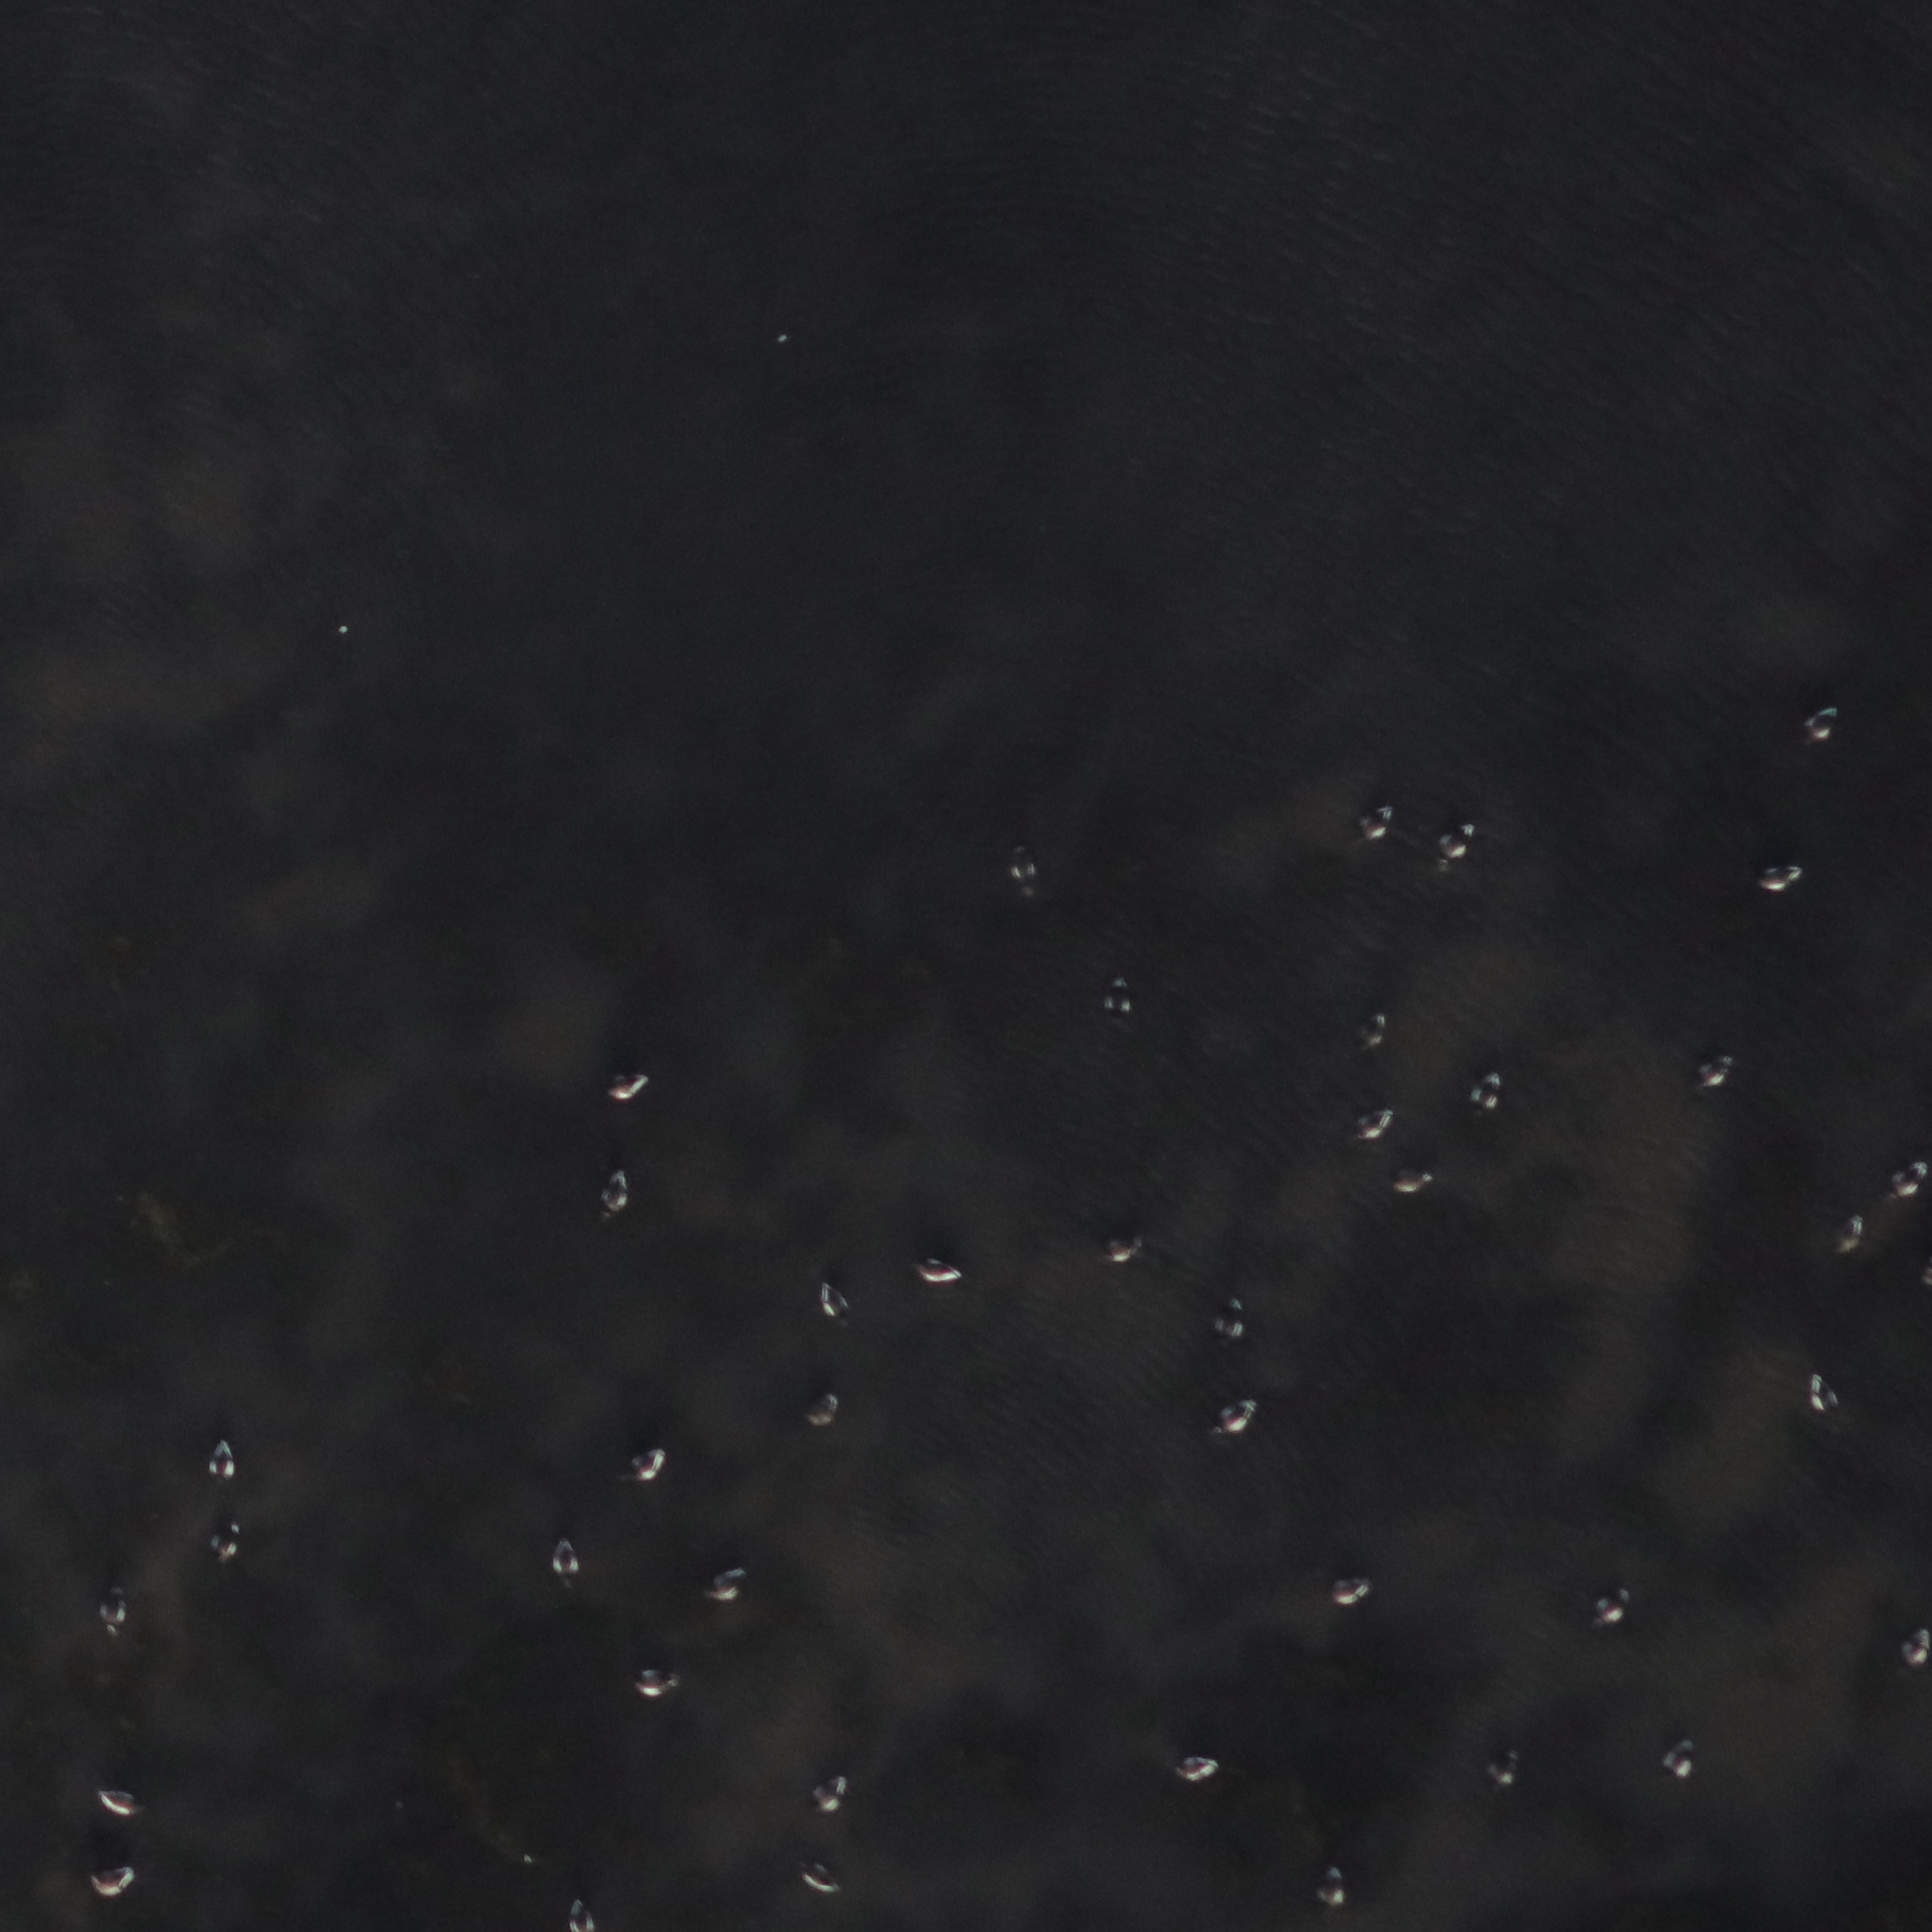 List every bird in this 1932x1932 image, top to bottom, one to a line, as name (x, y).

brant (1820, 724)
brant (1374, 823)
brant (1452, 844)
brant (1024, 863)
brant (1776, 876)
brant (1120, 1004)
brant (1377, 1030)
brant (1712, 1071)
brant (627, 1090)
brant (1486, 1093)
brant (1371, 1125)
brant (1408, 1177)
brant (1906, 1183)
brant (615, 1193)
brant (1855, 1227)
brant (1118, 1248)
brant (936, 1271)
brant (835, 1303)
brant (1225, 1323)
brant (1823, 1394)
brant (824, 1411)
brant (1232, 1416)
brant (223, 1461)
brant (643, 1471)
brant (224, 1545)
brant (563, 1562)
brant (726, 1587)
brant (1353, 1591)
brant (1614, 1602)
brant (114, 1616)
brant (1914, 1648)
brant (656, 1683)
brant (1682, 1763)
brant (1194, 1767)
brant (1502, 1769)
brant (833, 1791)
brant (119, 1803)
brant (828, 1881)
brant (113, 1882)
brant (1329, 1887)
brant (581, 1921)